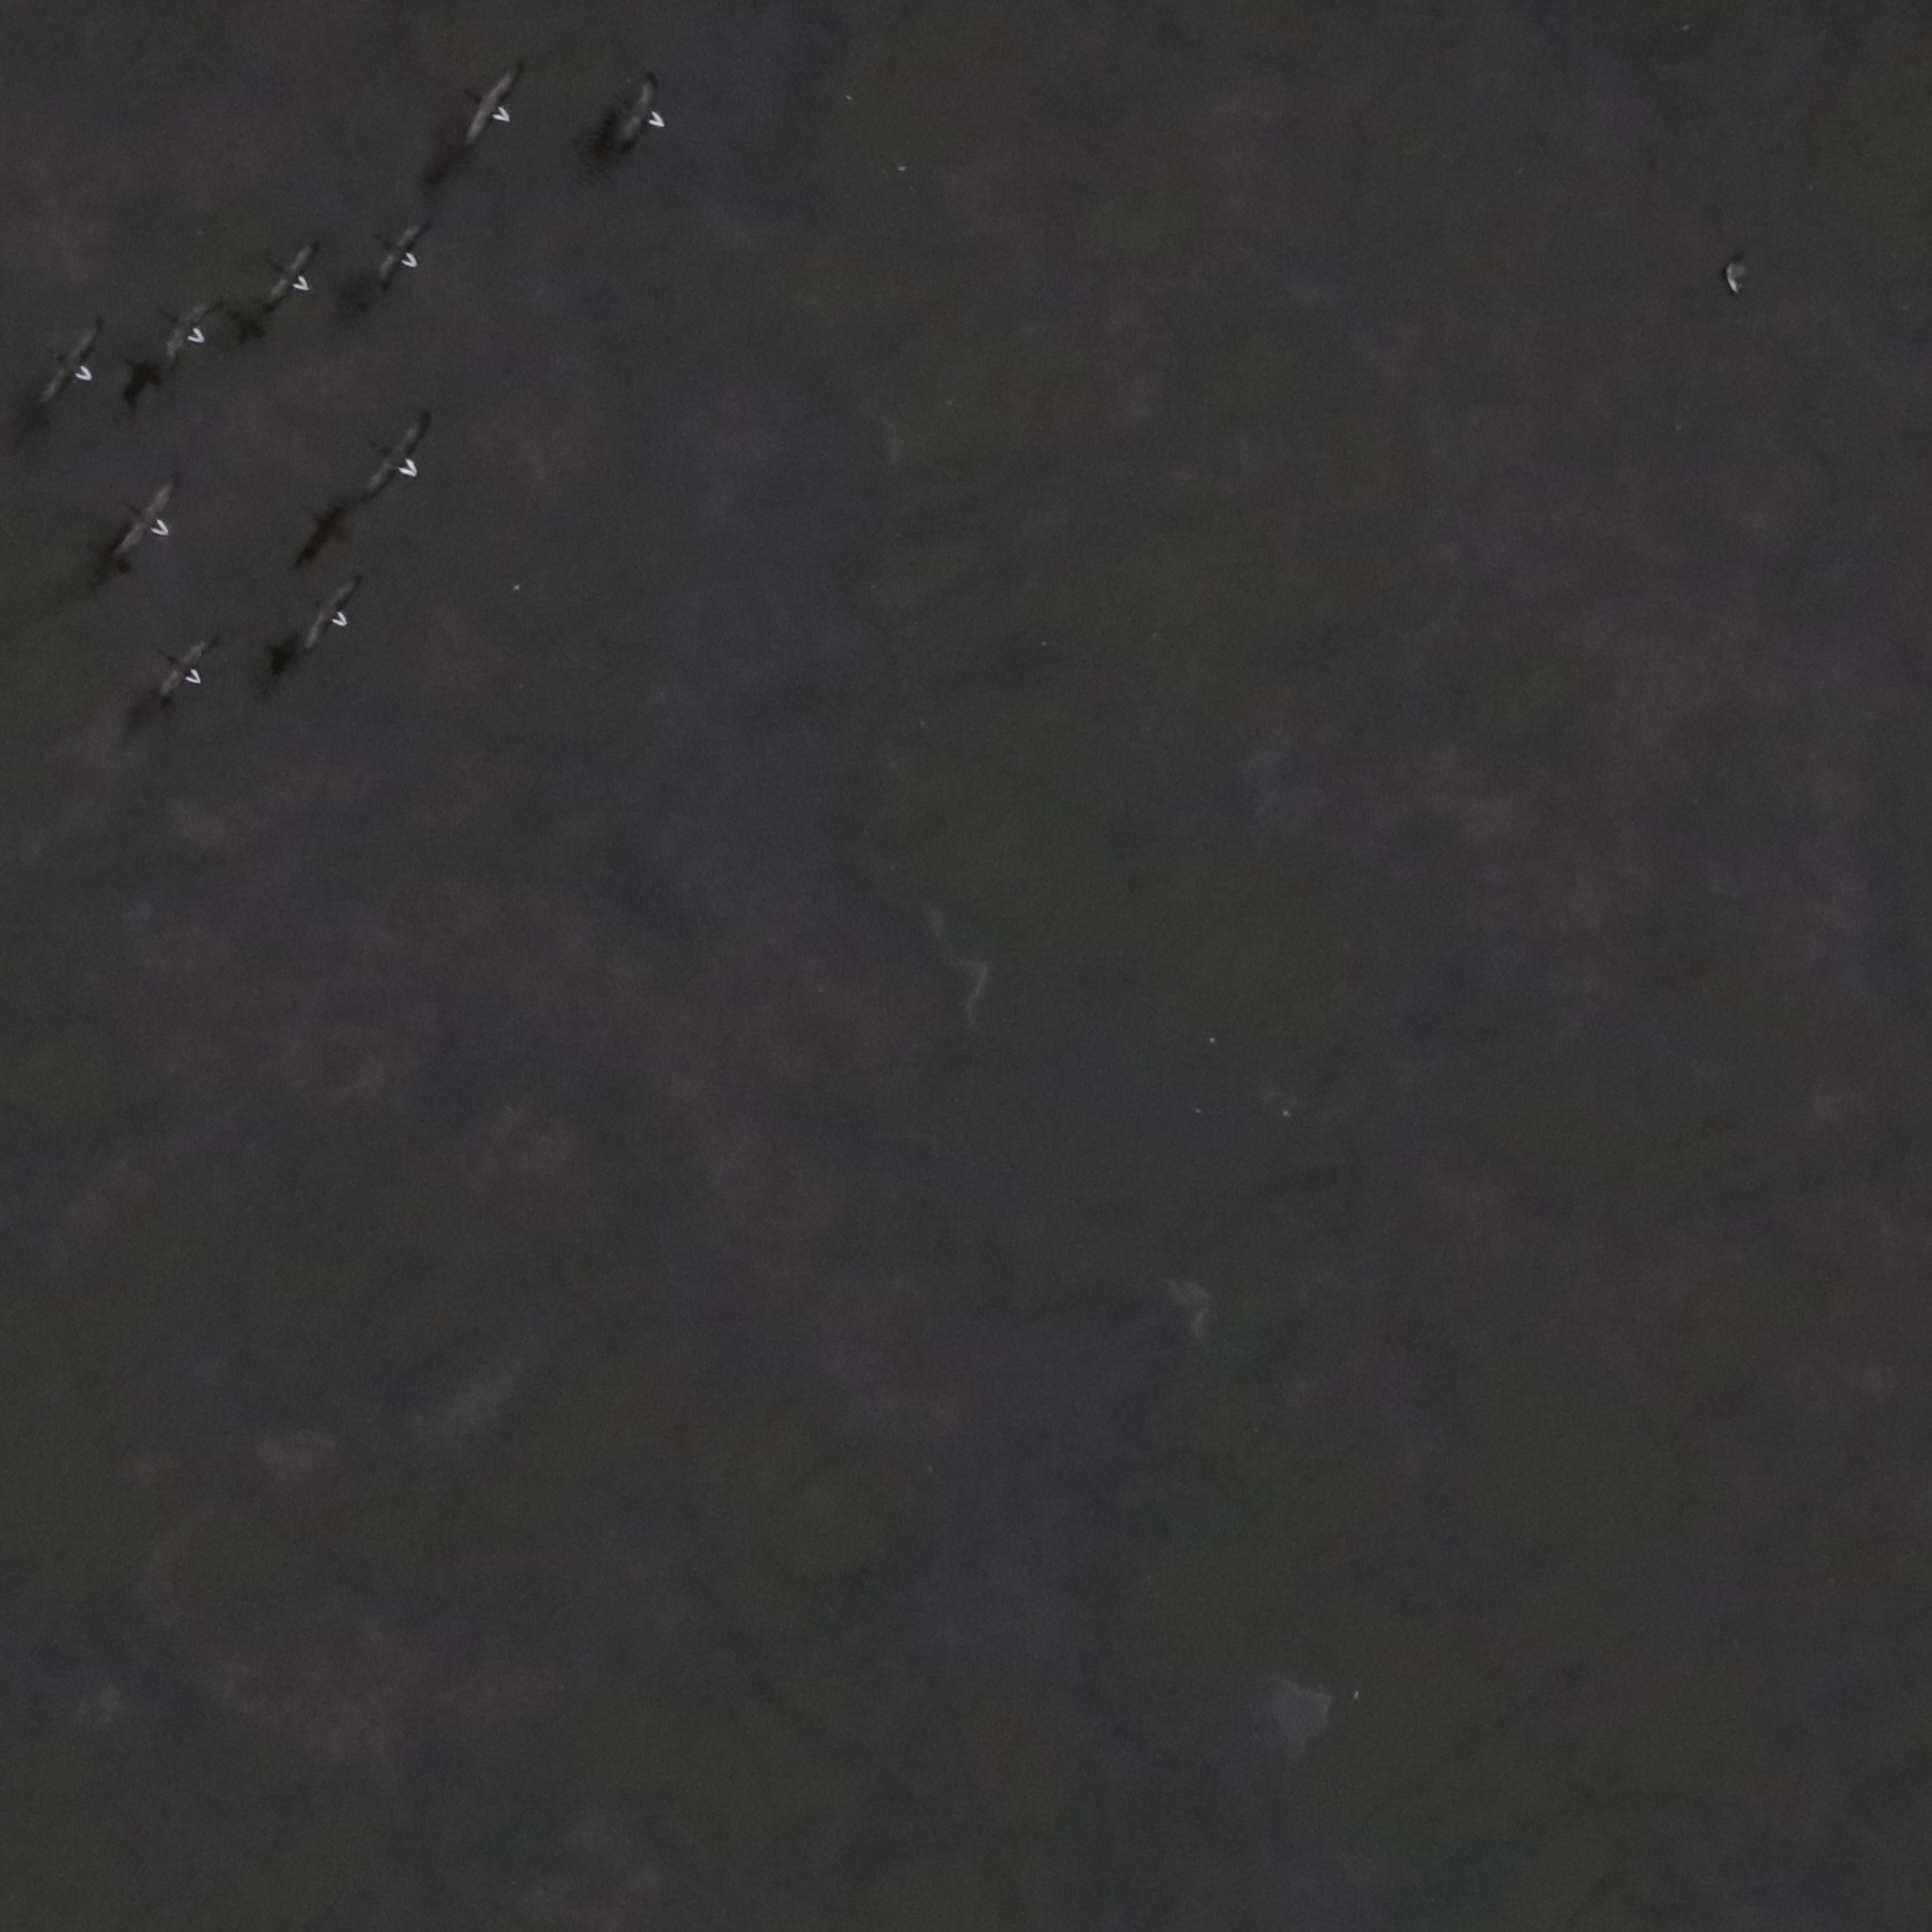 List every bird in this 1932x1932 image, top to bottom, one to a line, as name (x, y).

brant (491, 107)
brant (646, 112)
brant (400, 257)
brant (1735, 274)
brant (276, 283)
brant (202, 327)
brant (67, 367)
brant (395, 450)
brant (142, 501)
brant (330, 605)
brant (185, 672)